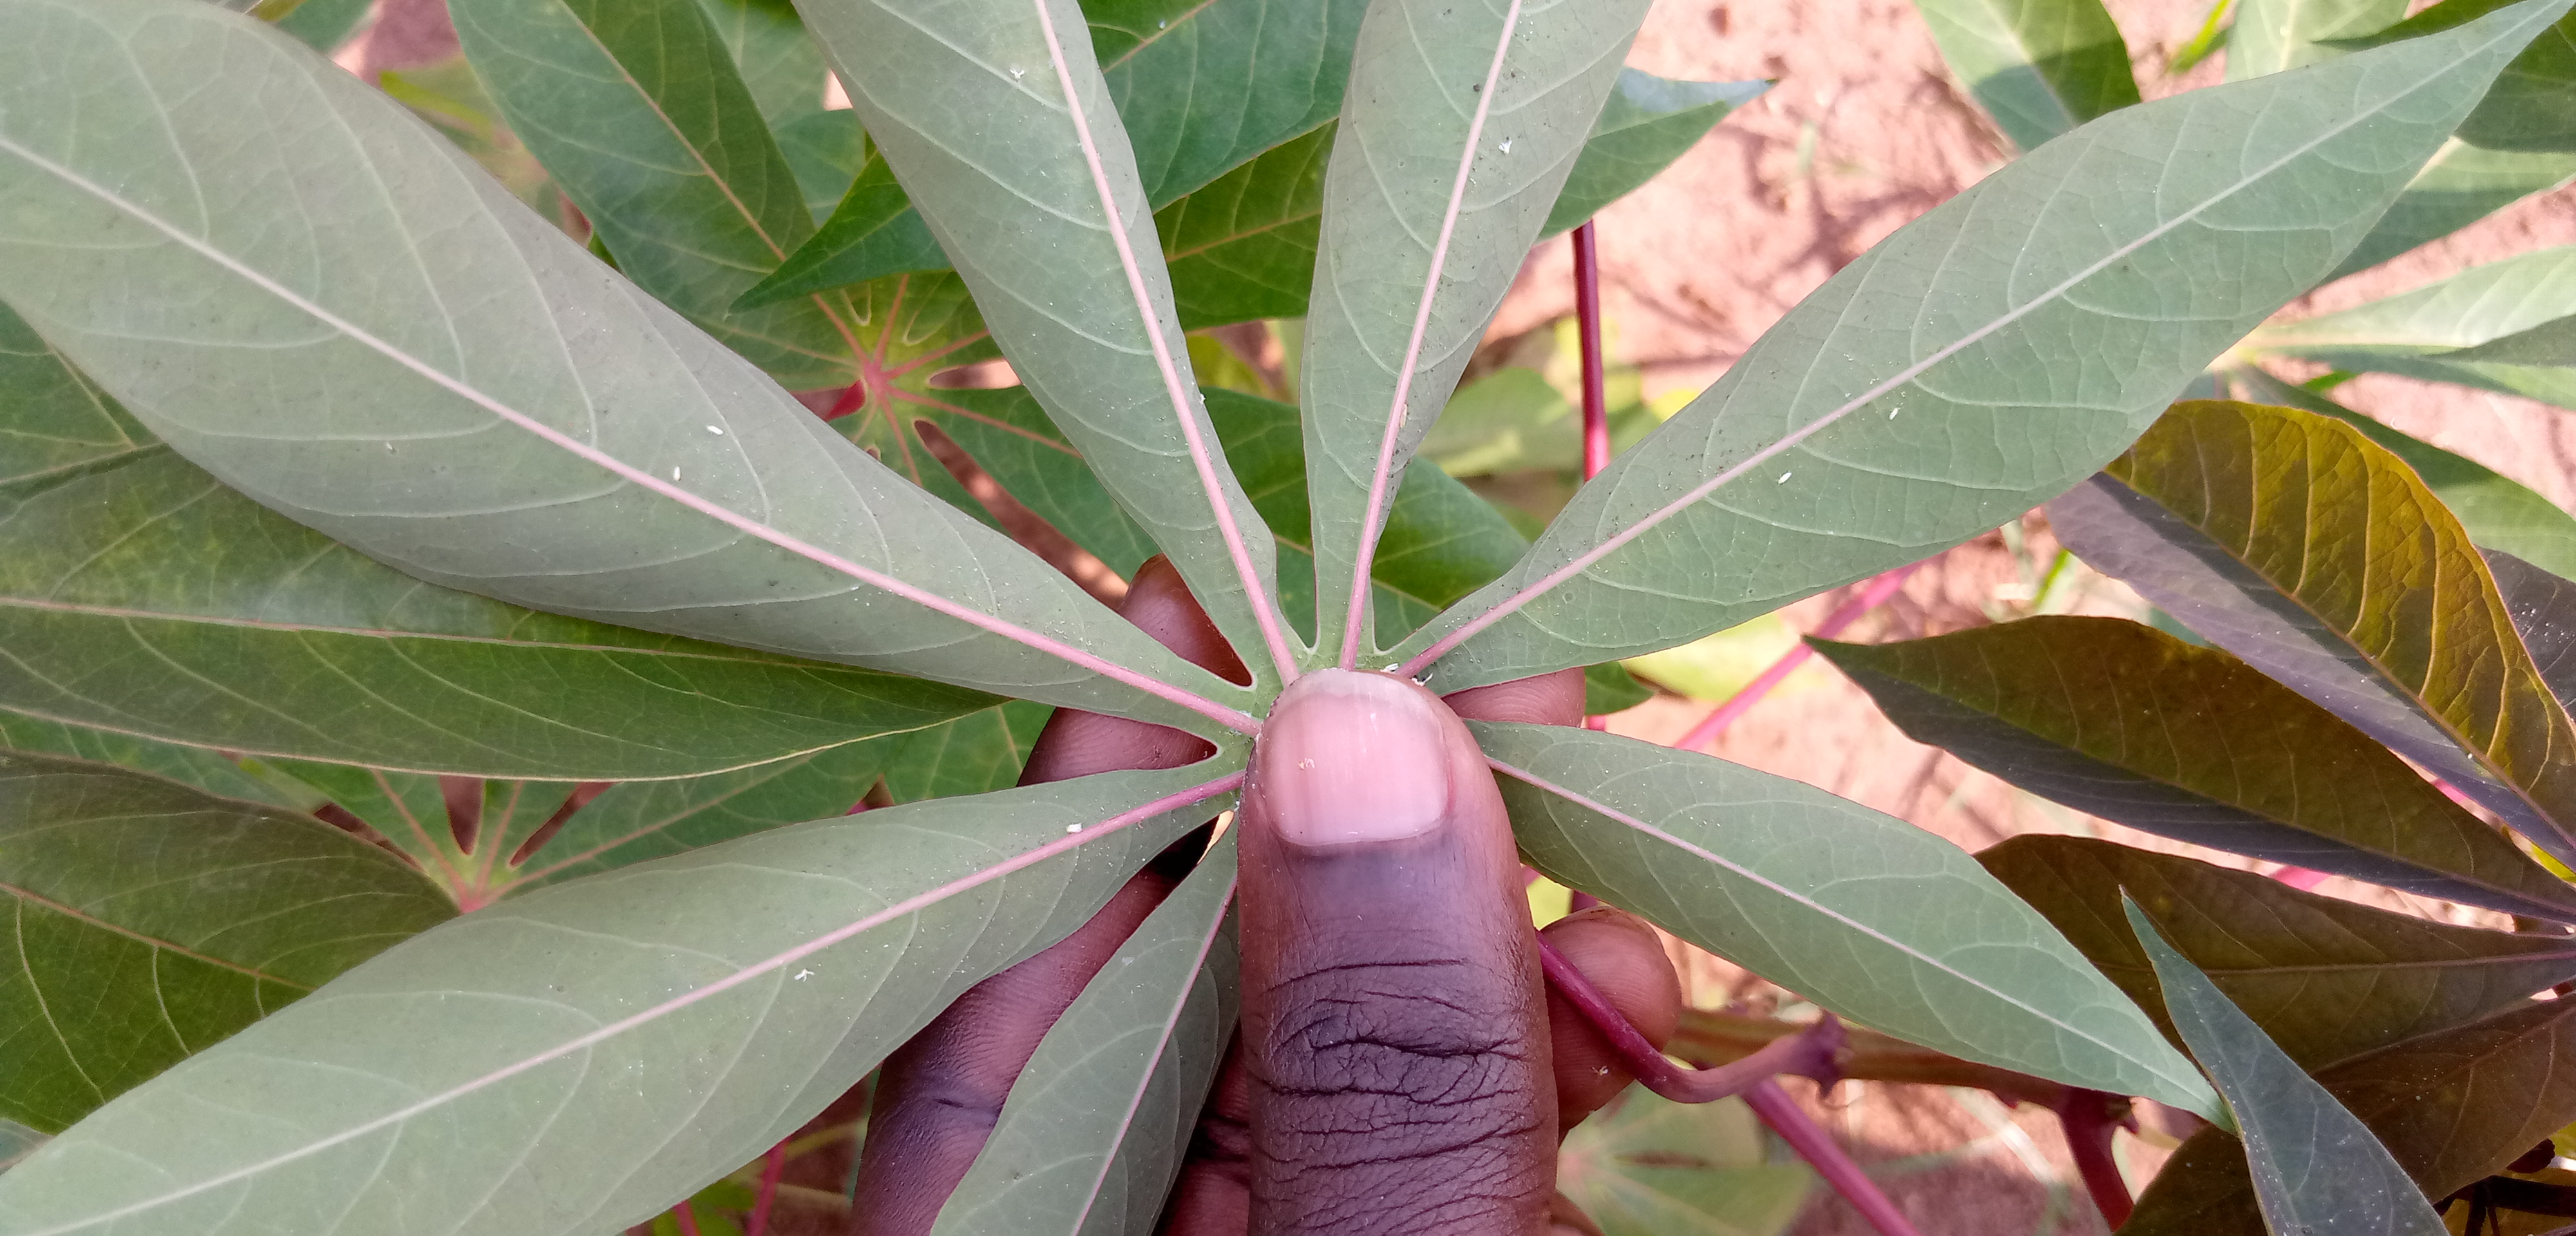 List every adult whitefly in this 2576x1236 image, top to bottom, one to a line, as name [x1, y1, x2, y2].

whitefly [1007, 64, 1027, 88]
whitefly [1497, 138, 1520, 156]
whitefly [1888, 405, 1902, 423]
whitefly [705, 422, 729, 437]
whitefly [672, 464, 682, 485]
whitefly [1778, 469, 1795, 489]
whitefly [1063, 821, 1086, 835]